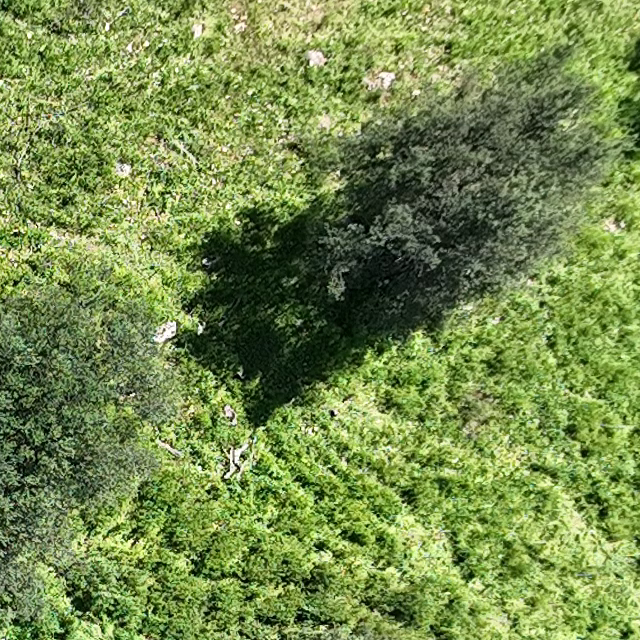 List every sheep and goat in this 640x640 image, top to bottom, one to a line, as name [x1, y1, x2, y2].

None